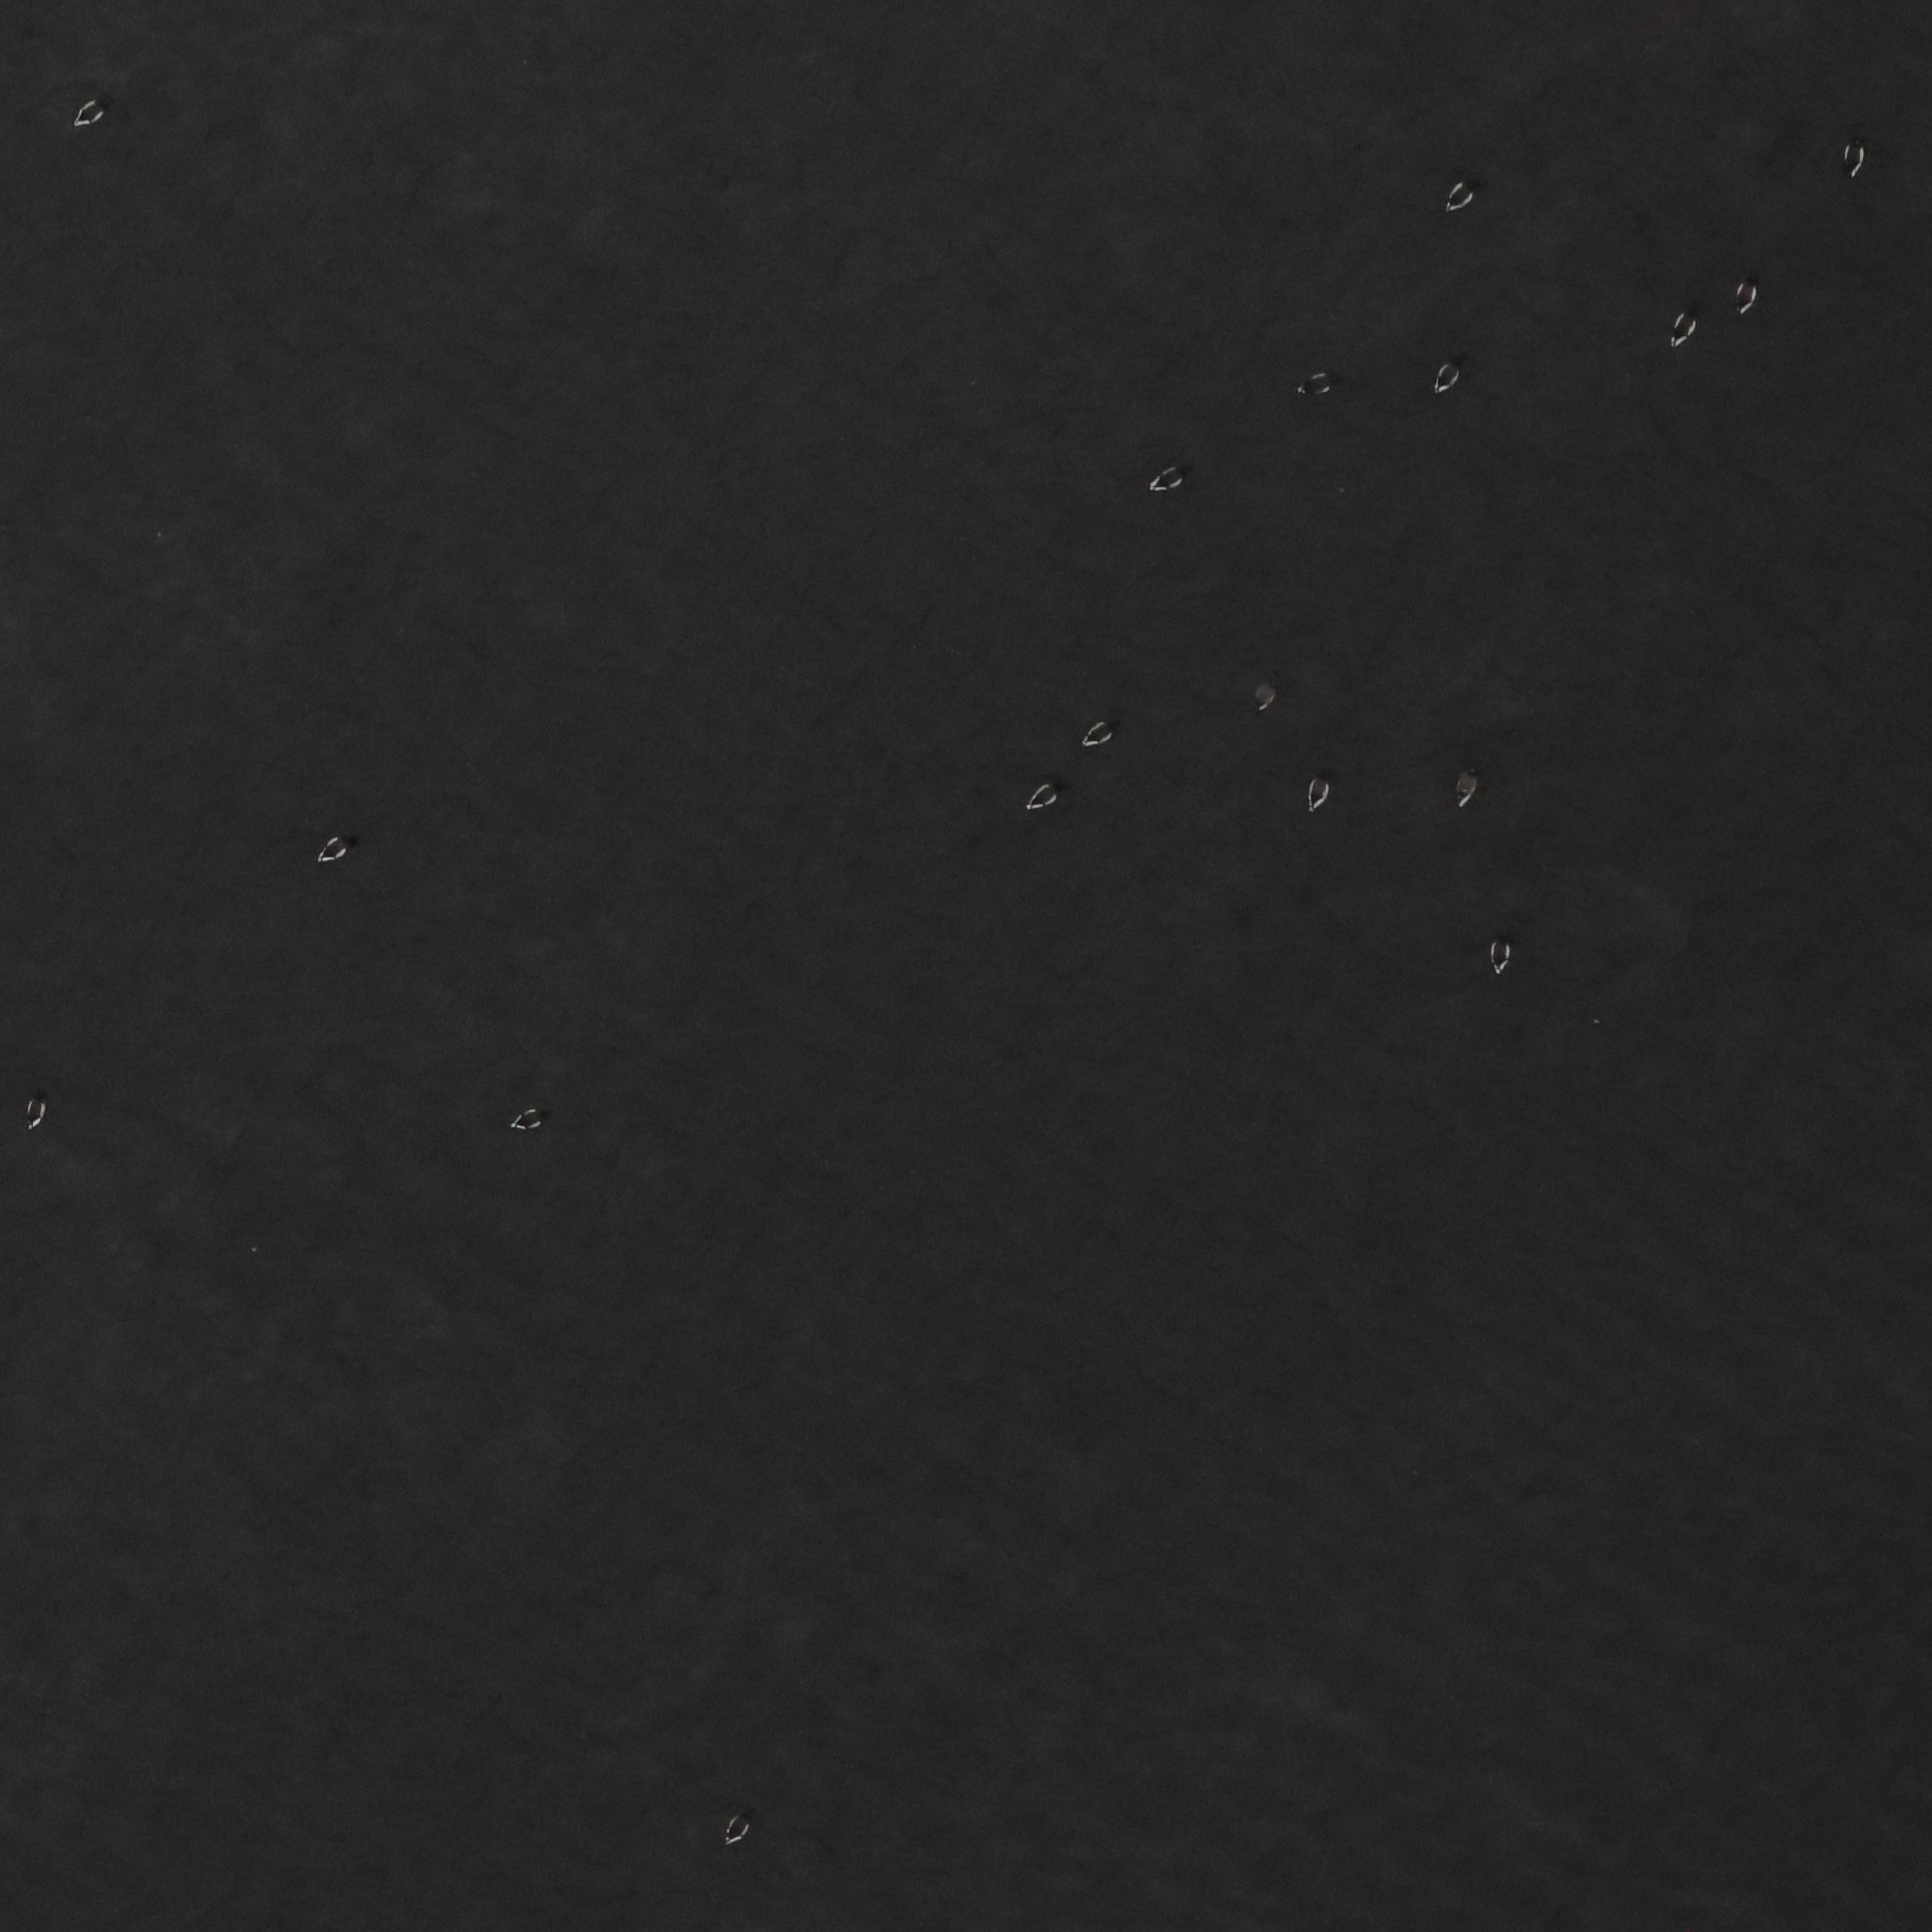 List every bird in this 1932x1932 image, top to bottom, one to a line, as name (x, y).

brant (90, 113)
brant (1854, 157)
brant (1459, 196)
brant (1745, 295)
brant (1683, 327)
brant (1446, 376)
brant (1317, 385)
brant (1167, 478)
brant (1266, 696)
brant (1099, 734)
brant (1469, 787)
brant (1318, 791)
brant (1045, 796)
brant (335, 849)
brant (1499, 956)
brant (36, 1110)
brant (530, 1119)
brant (738, 1827)